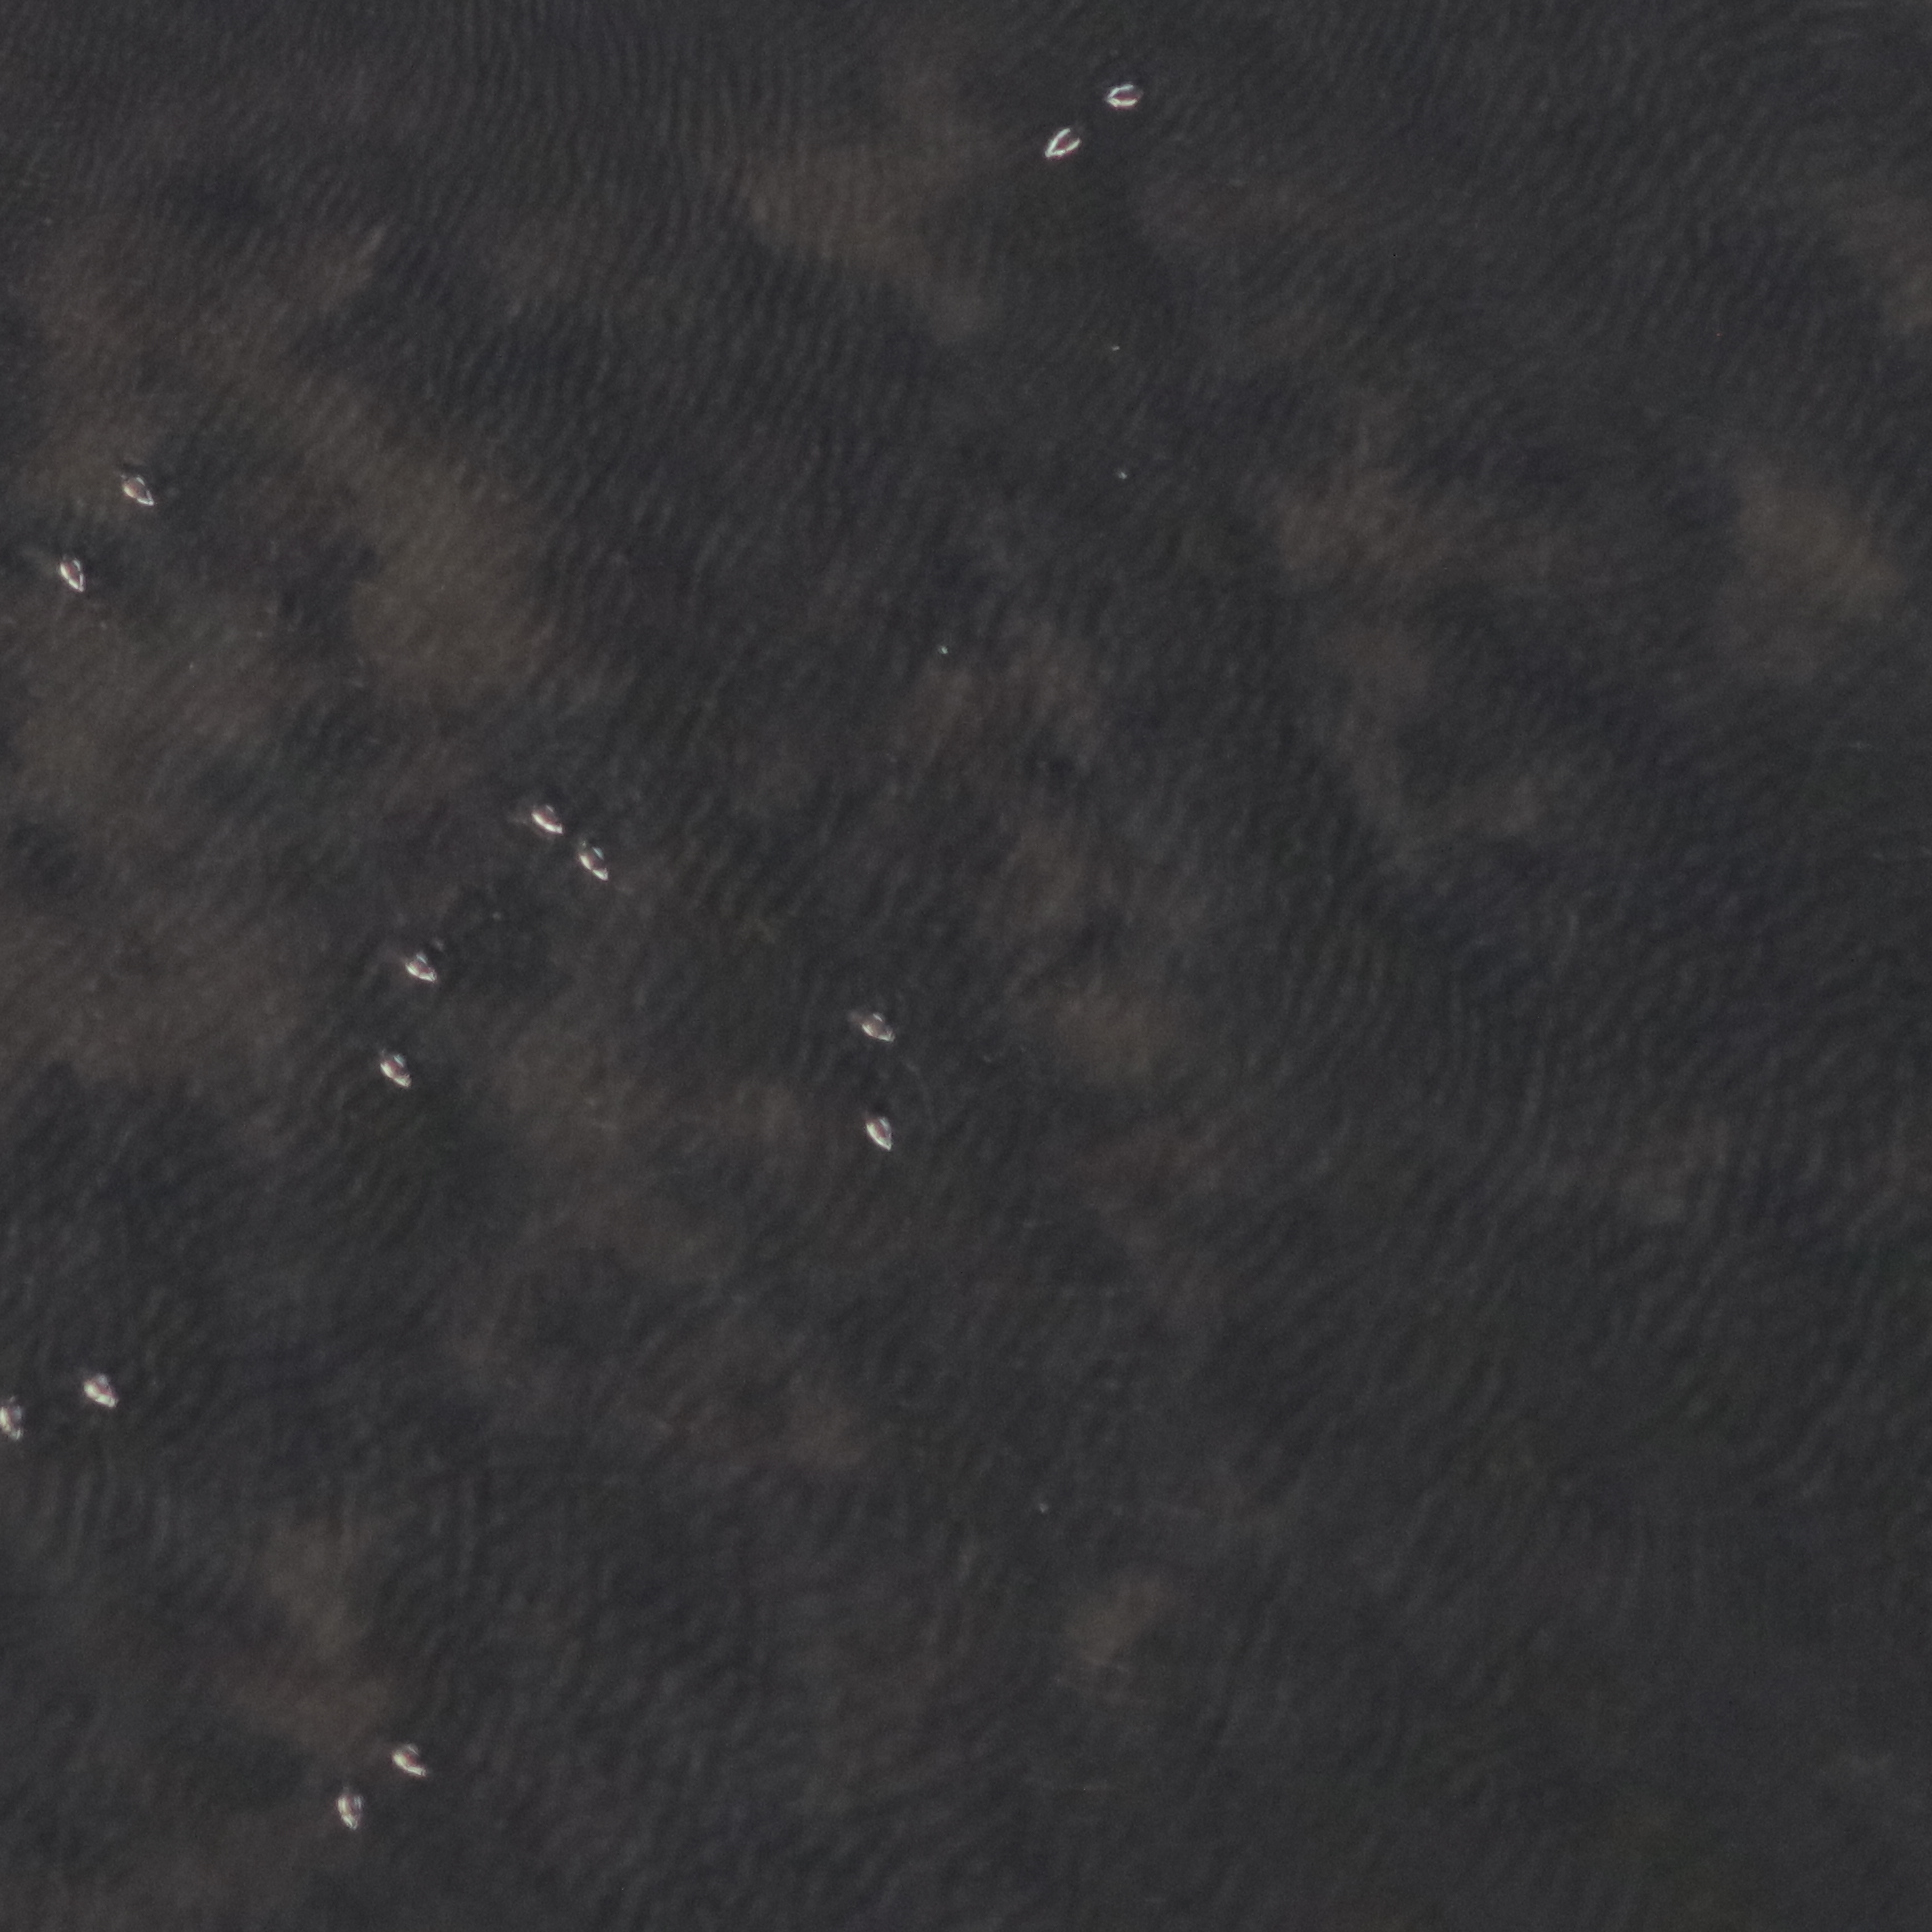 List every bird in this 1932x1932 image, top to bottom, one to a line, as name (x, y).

brant (1125, 95)
brant (1064, 142)
brant (136, 486)
brant (72, 568)
brant (547, 815)
brant (593, 860)
brant (418, 965)
brant (874, 1024)
brant (396, 1067)
brant (879, 1131)
brant (98, 1390)
brant (12, 1415)
brant (409, 1758)
brant (351, 1809)